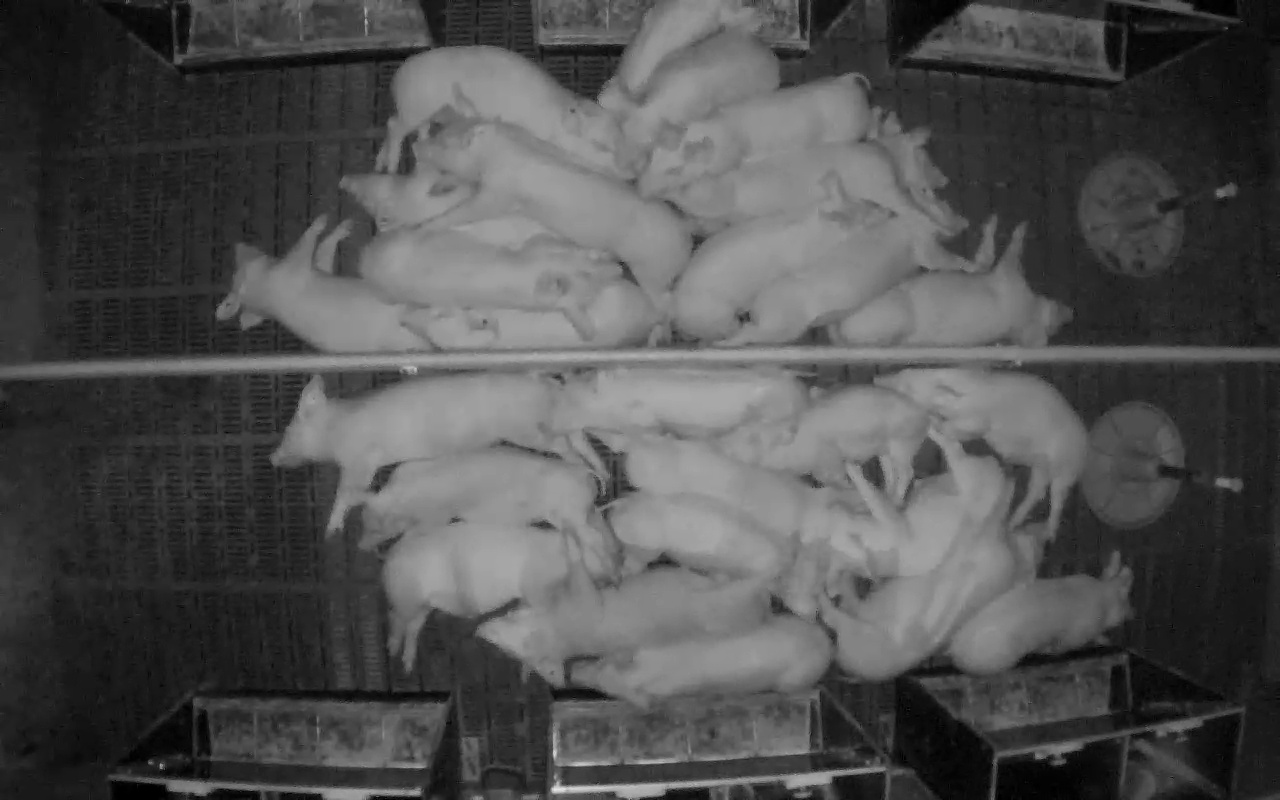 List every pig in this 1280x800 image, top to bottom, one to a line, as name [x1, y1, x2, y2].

pig [612, 1, 744, 93]
pig [598, 34, 782, 171]
pig [373, 45, 638, 182]
pig [637, 70, 872, 201]
pig [411, 81, 694, 317]
pig [867, 111, 951, 191]
pig [658, 141, 957, 238]
pig [340, 160, 573, 253]
pig [670, 169, 896, 340]
pig [712, 178, 991, 349]
pig [212, 213, 435, 352]
pig [827, 215, 1079, 347]
pig [356, 226, 626, 345]
pig [396, 280, 668, 351]
pig [535, 364, 819, 440]
pig [872, 365, 1088, 544]
pig [266, 373, 613, 540]
pig [709, 385, 931, 505]
pig [825, 425, 1006, 599]
pig [582, 429, 870, 572]
pig [343, 445, 626, 589]
pig [598, 491, 831, 622]
pig [370, 520, 604, 676]
pig [817, 520, 1051, 684]
pig [473, 524, 802, 688]
pig [941, 550, 1138, 675]
pig [568, 614, 835, 709]